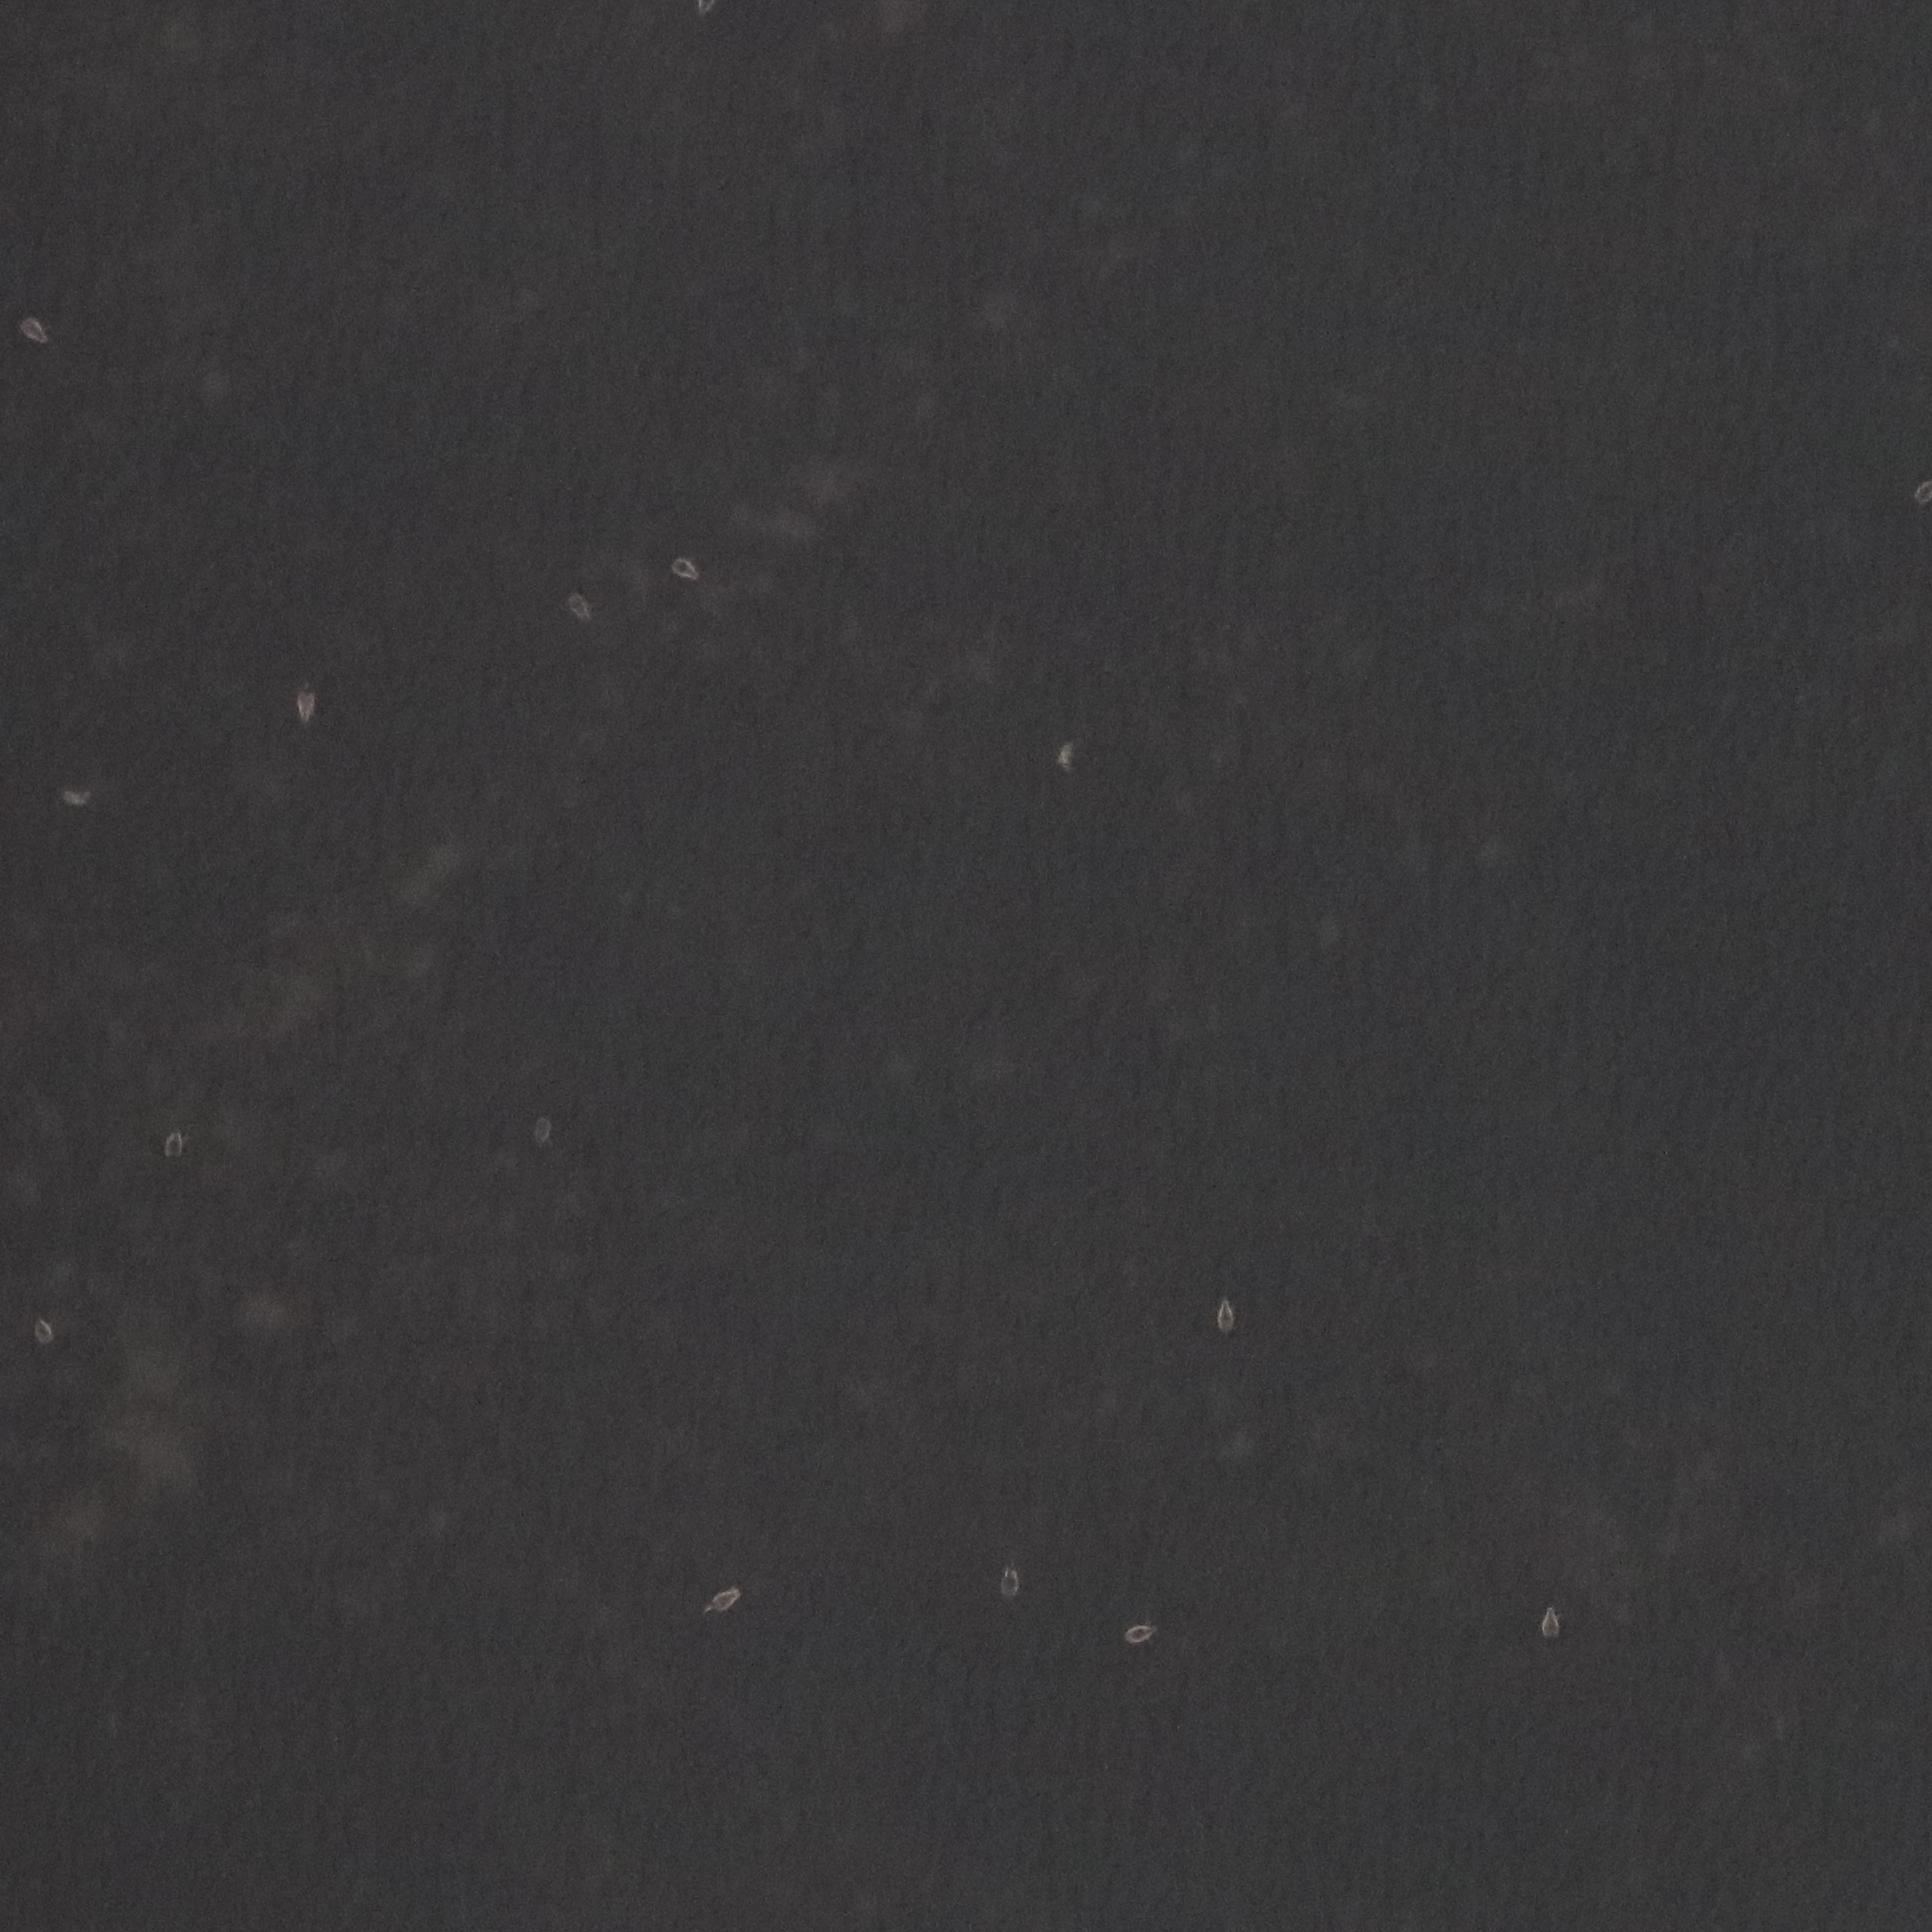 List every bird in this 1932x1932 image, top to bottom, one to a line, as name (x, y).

other bird (35, 331)
other bird (1925, 485)
other bird (684, 564)
other bird (589, 597)
other bird (303, 703)
other bird (540, 1130)
other bird (176, 1141)
other bird (1228, 1321)
other bird (44, 1333)
other bird (1009, 1585)
other bird (722, 1595)
other bird (1550, 1624)
other bird (1142, 1630)